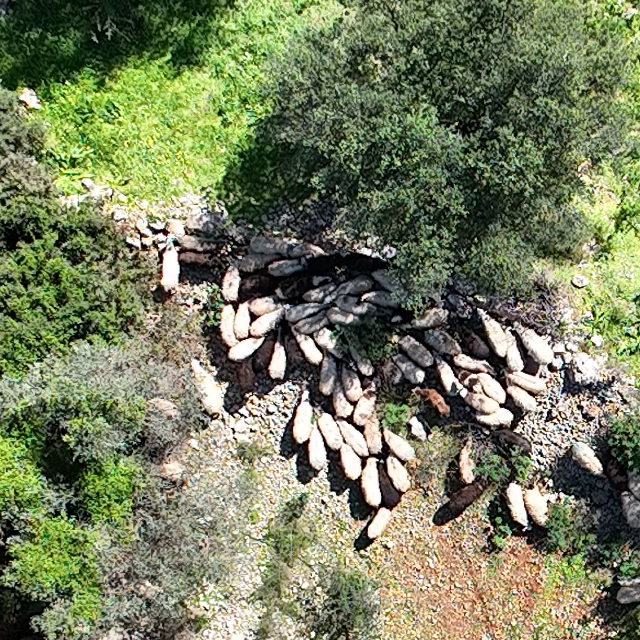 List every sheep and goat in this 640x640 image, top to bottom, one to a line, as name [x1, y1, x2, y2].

sheep [160, 233, 181, 293]
sheep [246, 235, 324, 258]
sheep [238, 255, 281, 272]
sheep [223, 258, 240, 302]
sheep [268, 259, 306, 276]
sheep [274, 273, 337, 299]
sheep [302, 273, 349, 302]
sheep [324, 273, 374, 305]
sheep [360, 292, 402, 308]
sheep [251, 295, 279, 316]
sheep [333, 295, 376, 315]
sheep [233, 300, 251, 339]
sheep [287, 303, 331, 322]
sheep [219, 304, 241, 346]
sheep [250, 305, 292, 337]
sheep [328, 307, 354, 327]
sheep [397, 307, 448, 329]
sheep [476, 307, 510, 357]
sheep [295, 309, 328, 334]
sheep [512, 321, 554, 365]
sheep [288, 324, 322, 366]
sheep [341, 324, 371, 374]
sheep [461, 325, 489, 358]
sheep [503, 326, 525, 372]
sheep [267, 327, 286, 380]
sheep [314, 327, 357, 372]
sheep [424, 328, 461, 357]
sheep [387, 334, 433, 366]
sheep [228, 335, 265, 362]
sheep [319, 346, 334, 396]
sheep [391, 352, 425, 383]
sheep [443, 354, 484, 393]
sheep [454, 355, 496, 374]
sheep [190, 357, 223, 418]
sheep [379, 357, 403, 385]
sheep [340, 362, 364, 402]
sheep [502, 367, 546, 393]
sheep [475, 374, 506, 404]
sheep [353, 377, 378, 426]
sheep [335, 378, 355, 417]
sheep [504, 380, 537, 411]
sheep [292, 386, 312, 445]
sheep [459, 387, 501, 414]
sheep [411, 389, 451, 416]
sheep [313, 406, 343, 450]
sheep [475, 407, 514, 428]
sheep [363, 411, 383, 454]
sheep [335, 418, 369, 457]
sheep [308, 422, 326, 471]
sheep [382, 427, 415, 462]
sheep [487, 430, 530, 455]
sheep [459, 435, 475, 483]
sheep [572, 440, 603, 476]
sheep [338, 442, 362, 480]
sheep [384, 451, 411, 493]
sheep [361, 457, 382, 506]
sheep [378, 458, 401, 506]
sheep [627, 465, 639, 501]
sheep [448, 480, 486, 512]
sheep [506, 483, 532, 531]
sheep [524, 483, 551, 528]
sheep [620, 488, 639, 528]
sheep [367, 507, 392, 540]
sheep [74, 626, 123, 639]